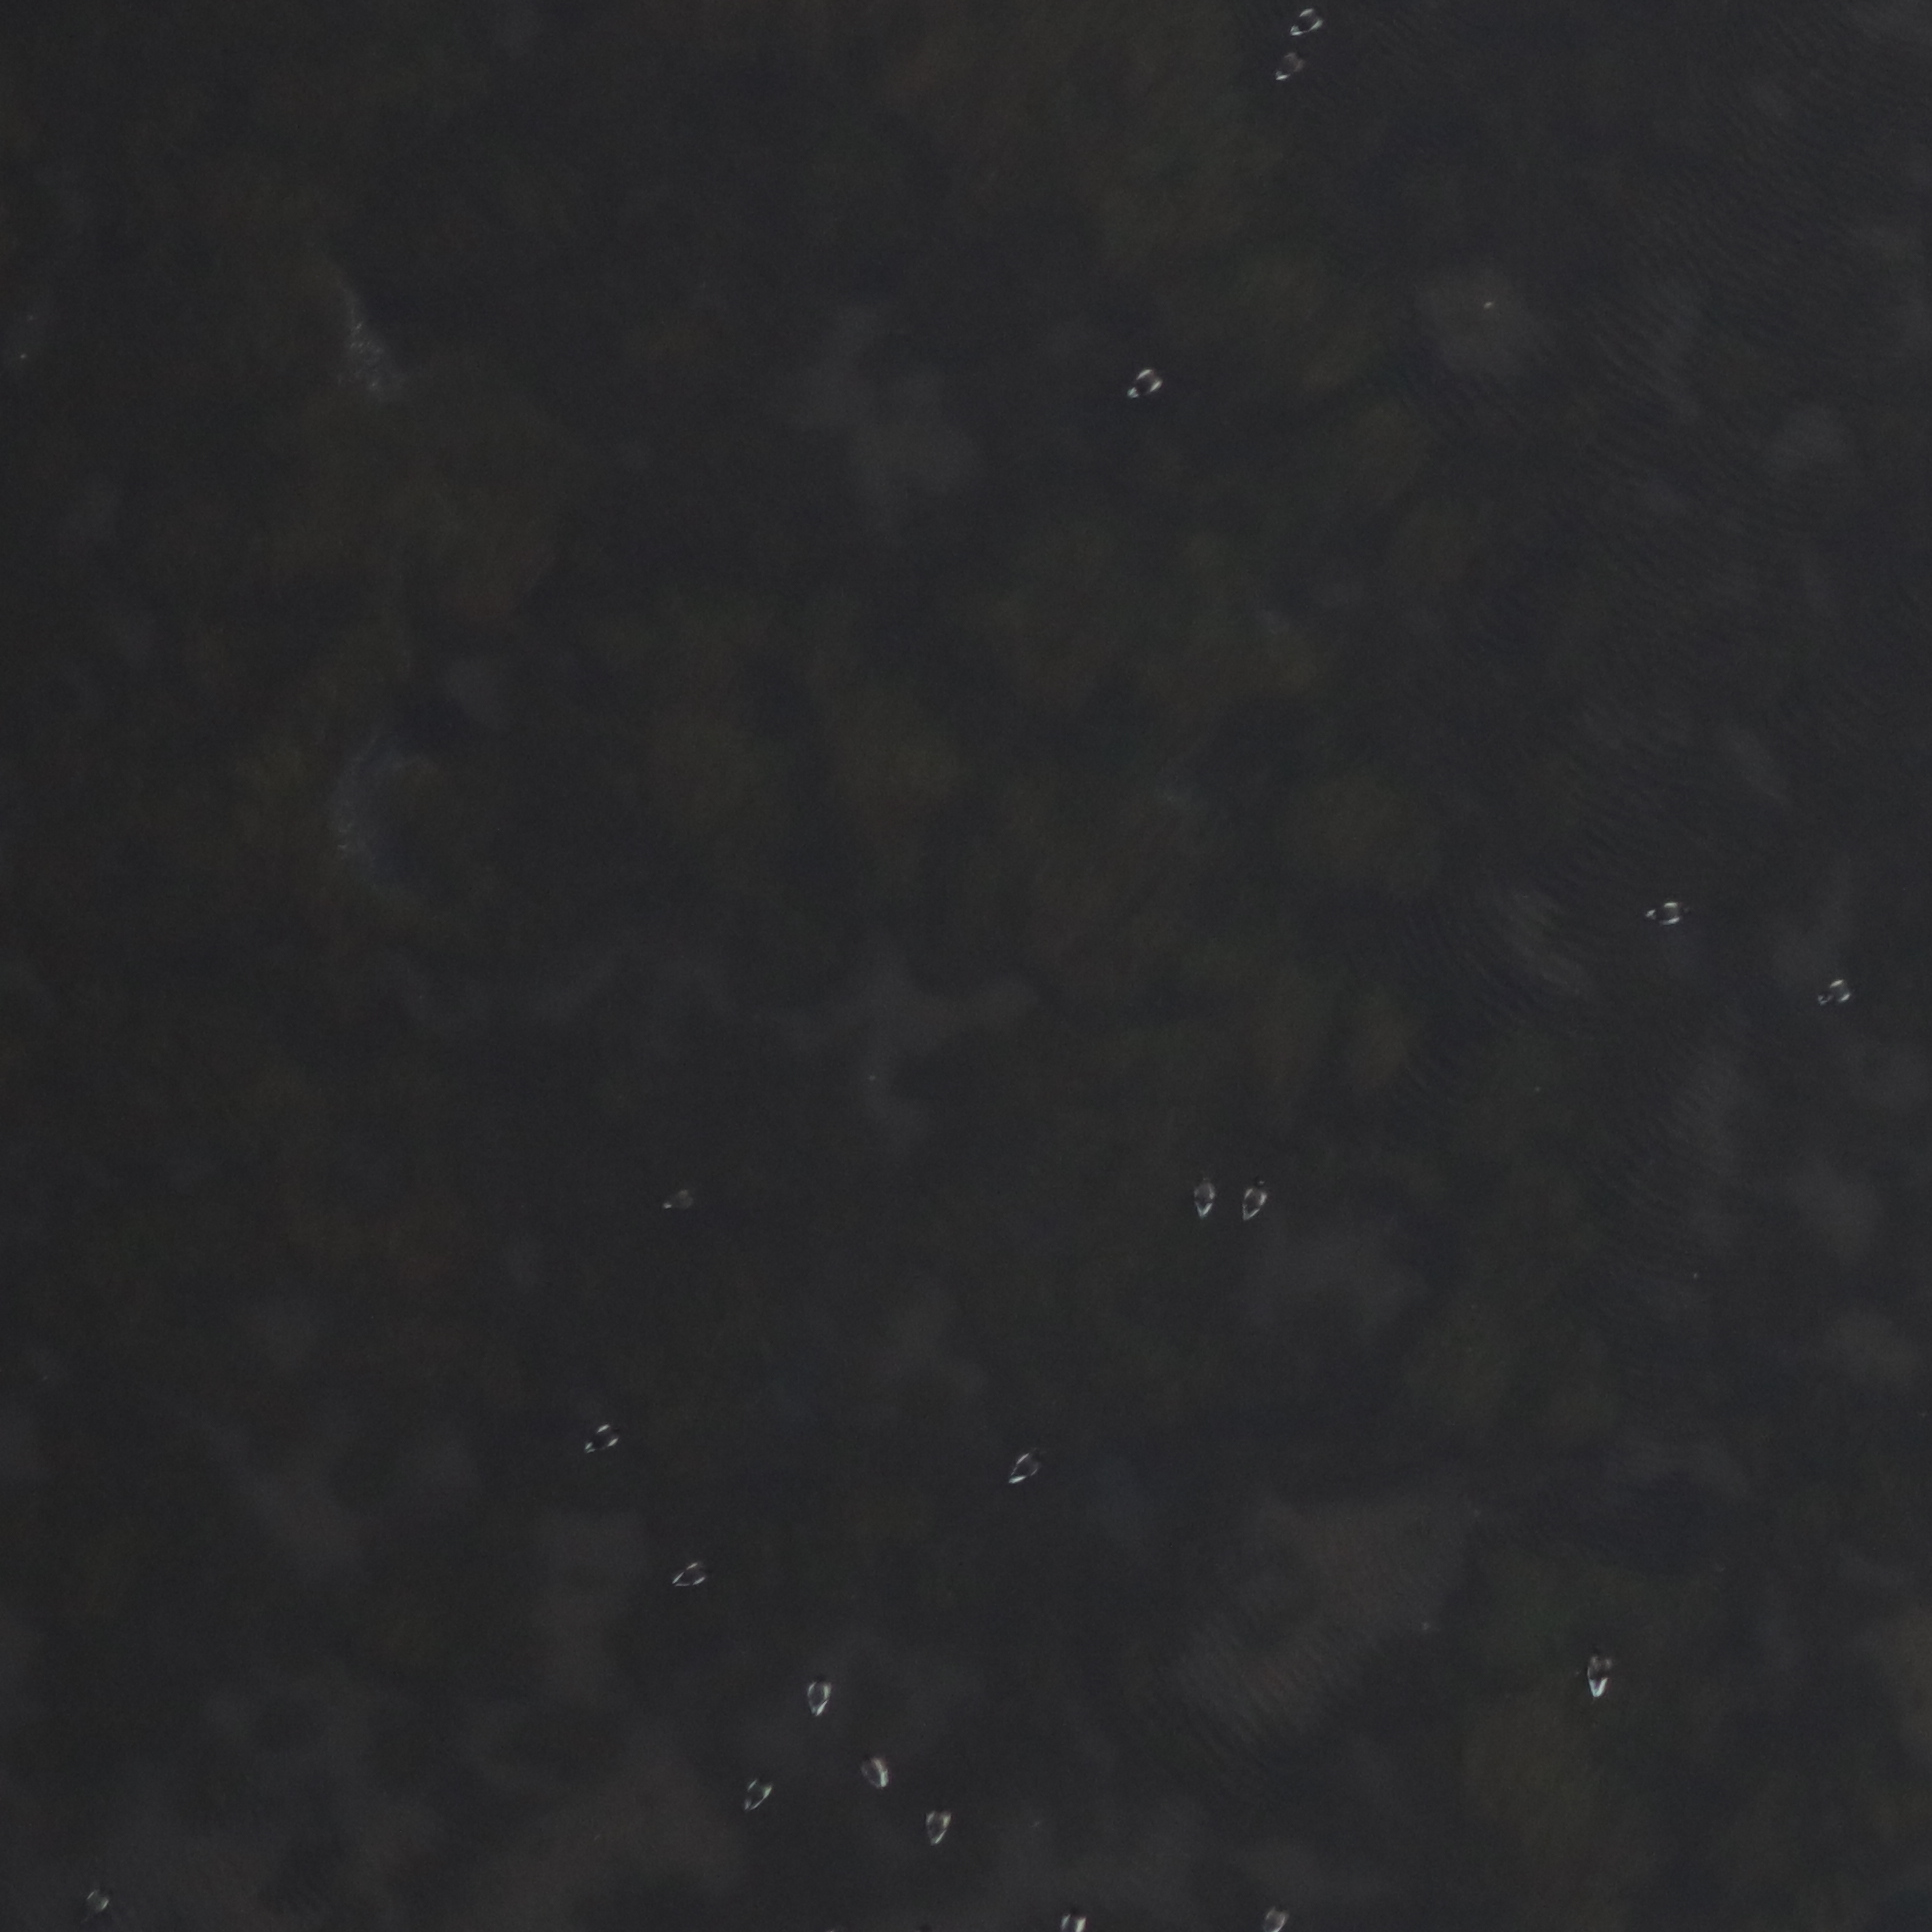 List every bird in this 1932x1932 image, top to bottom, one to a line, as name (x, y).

brant (1309, 19)
brant (1291, 65)
brant (1148, 384)
brant (1667, 911)
brant (1837, 990)
brant (1254, 1196)
brant (1203, 1198)
brant (678, 1200)
brant (606, 1436)
brant (1031, 1466)
brant (689, 1571)
brant (1598, 1668)
brant (819, 1695)
brant (865, 1768)
brant (757, 1793)
brant (938, 1824)
brant (102, 1901)
brant (1276, 1922)
brant (1073, 1929)